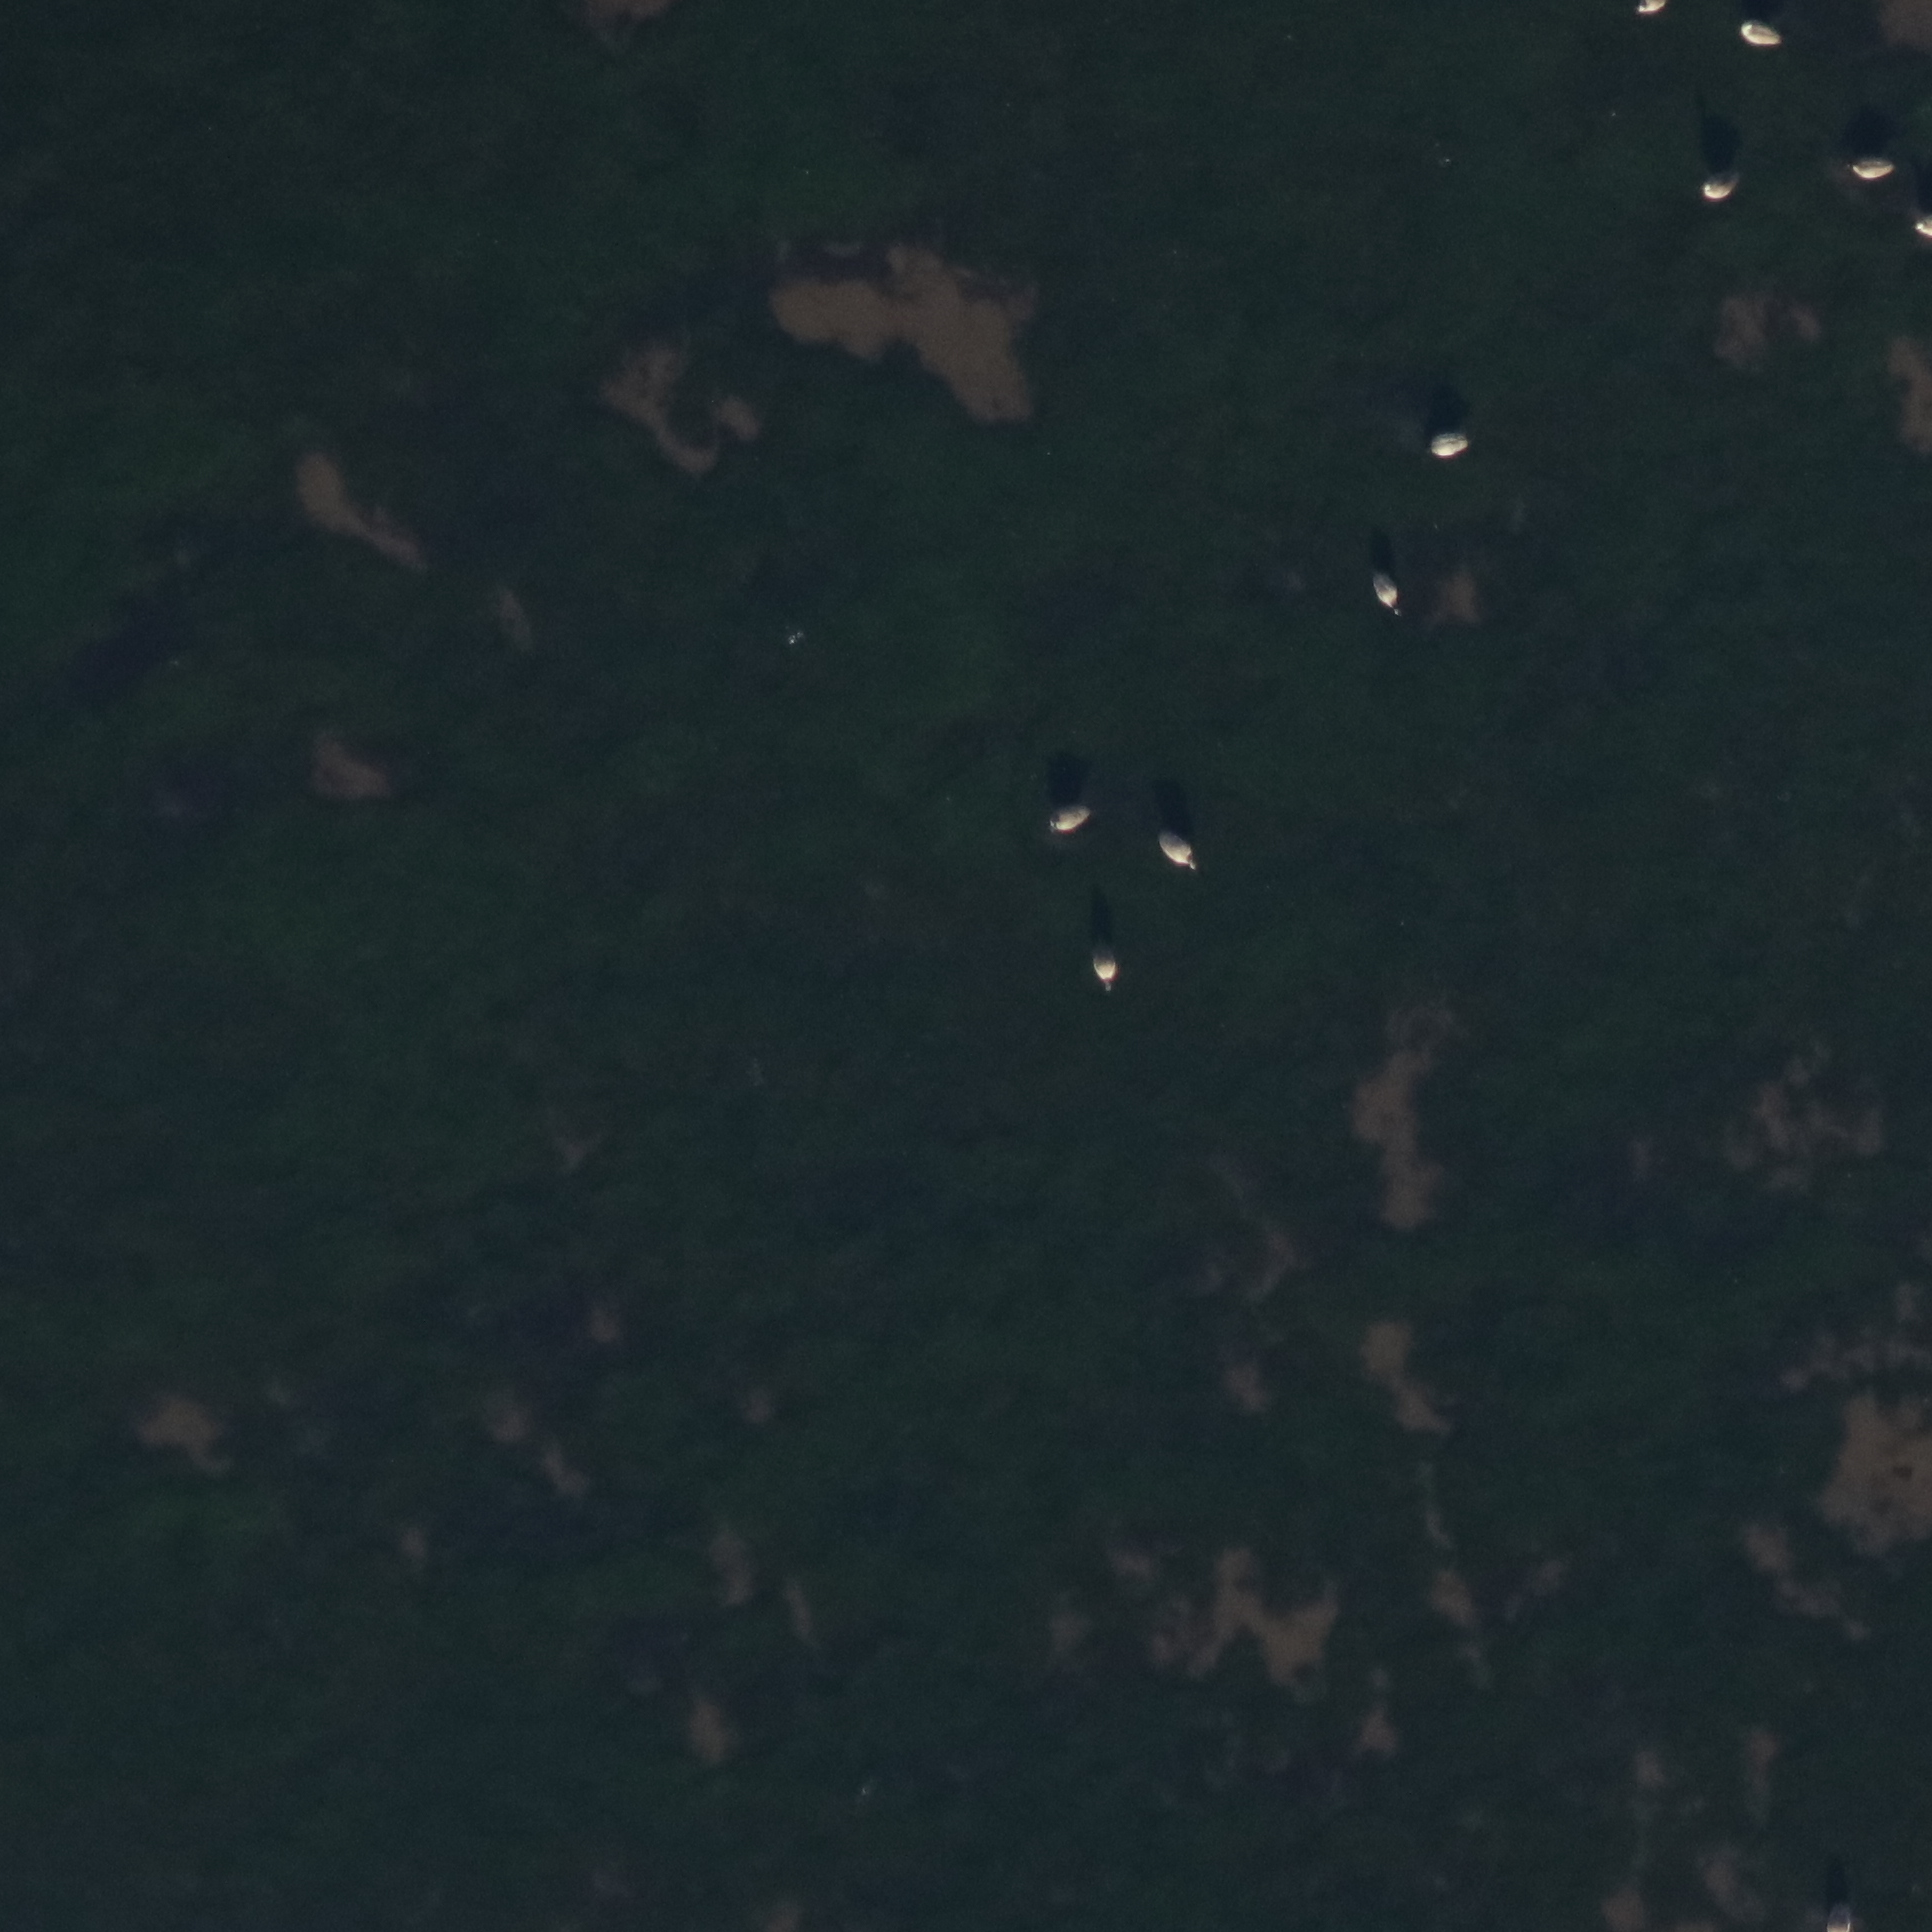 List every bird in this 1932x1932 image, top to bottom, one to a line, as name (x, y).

Canada goose (1770, 36)
Canada goose (1872, 165)
Canada goose (1720, 184)
Canada goose (1449, 445)
Canada goose (1389, 593)
Canada goose (1071, 819)
Canada goose (1177, 848)
Canada goose (1098, 969)
Canada goose (1838, 1927)